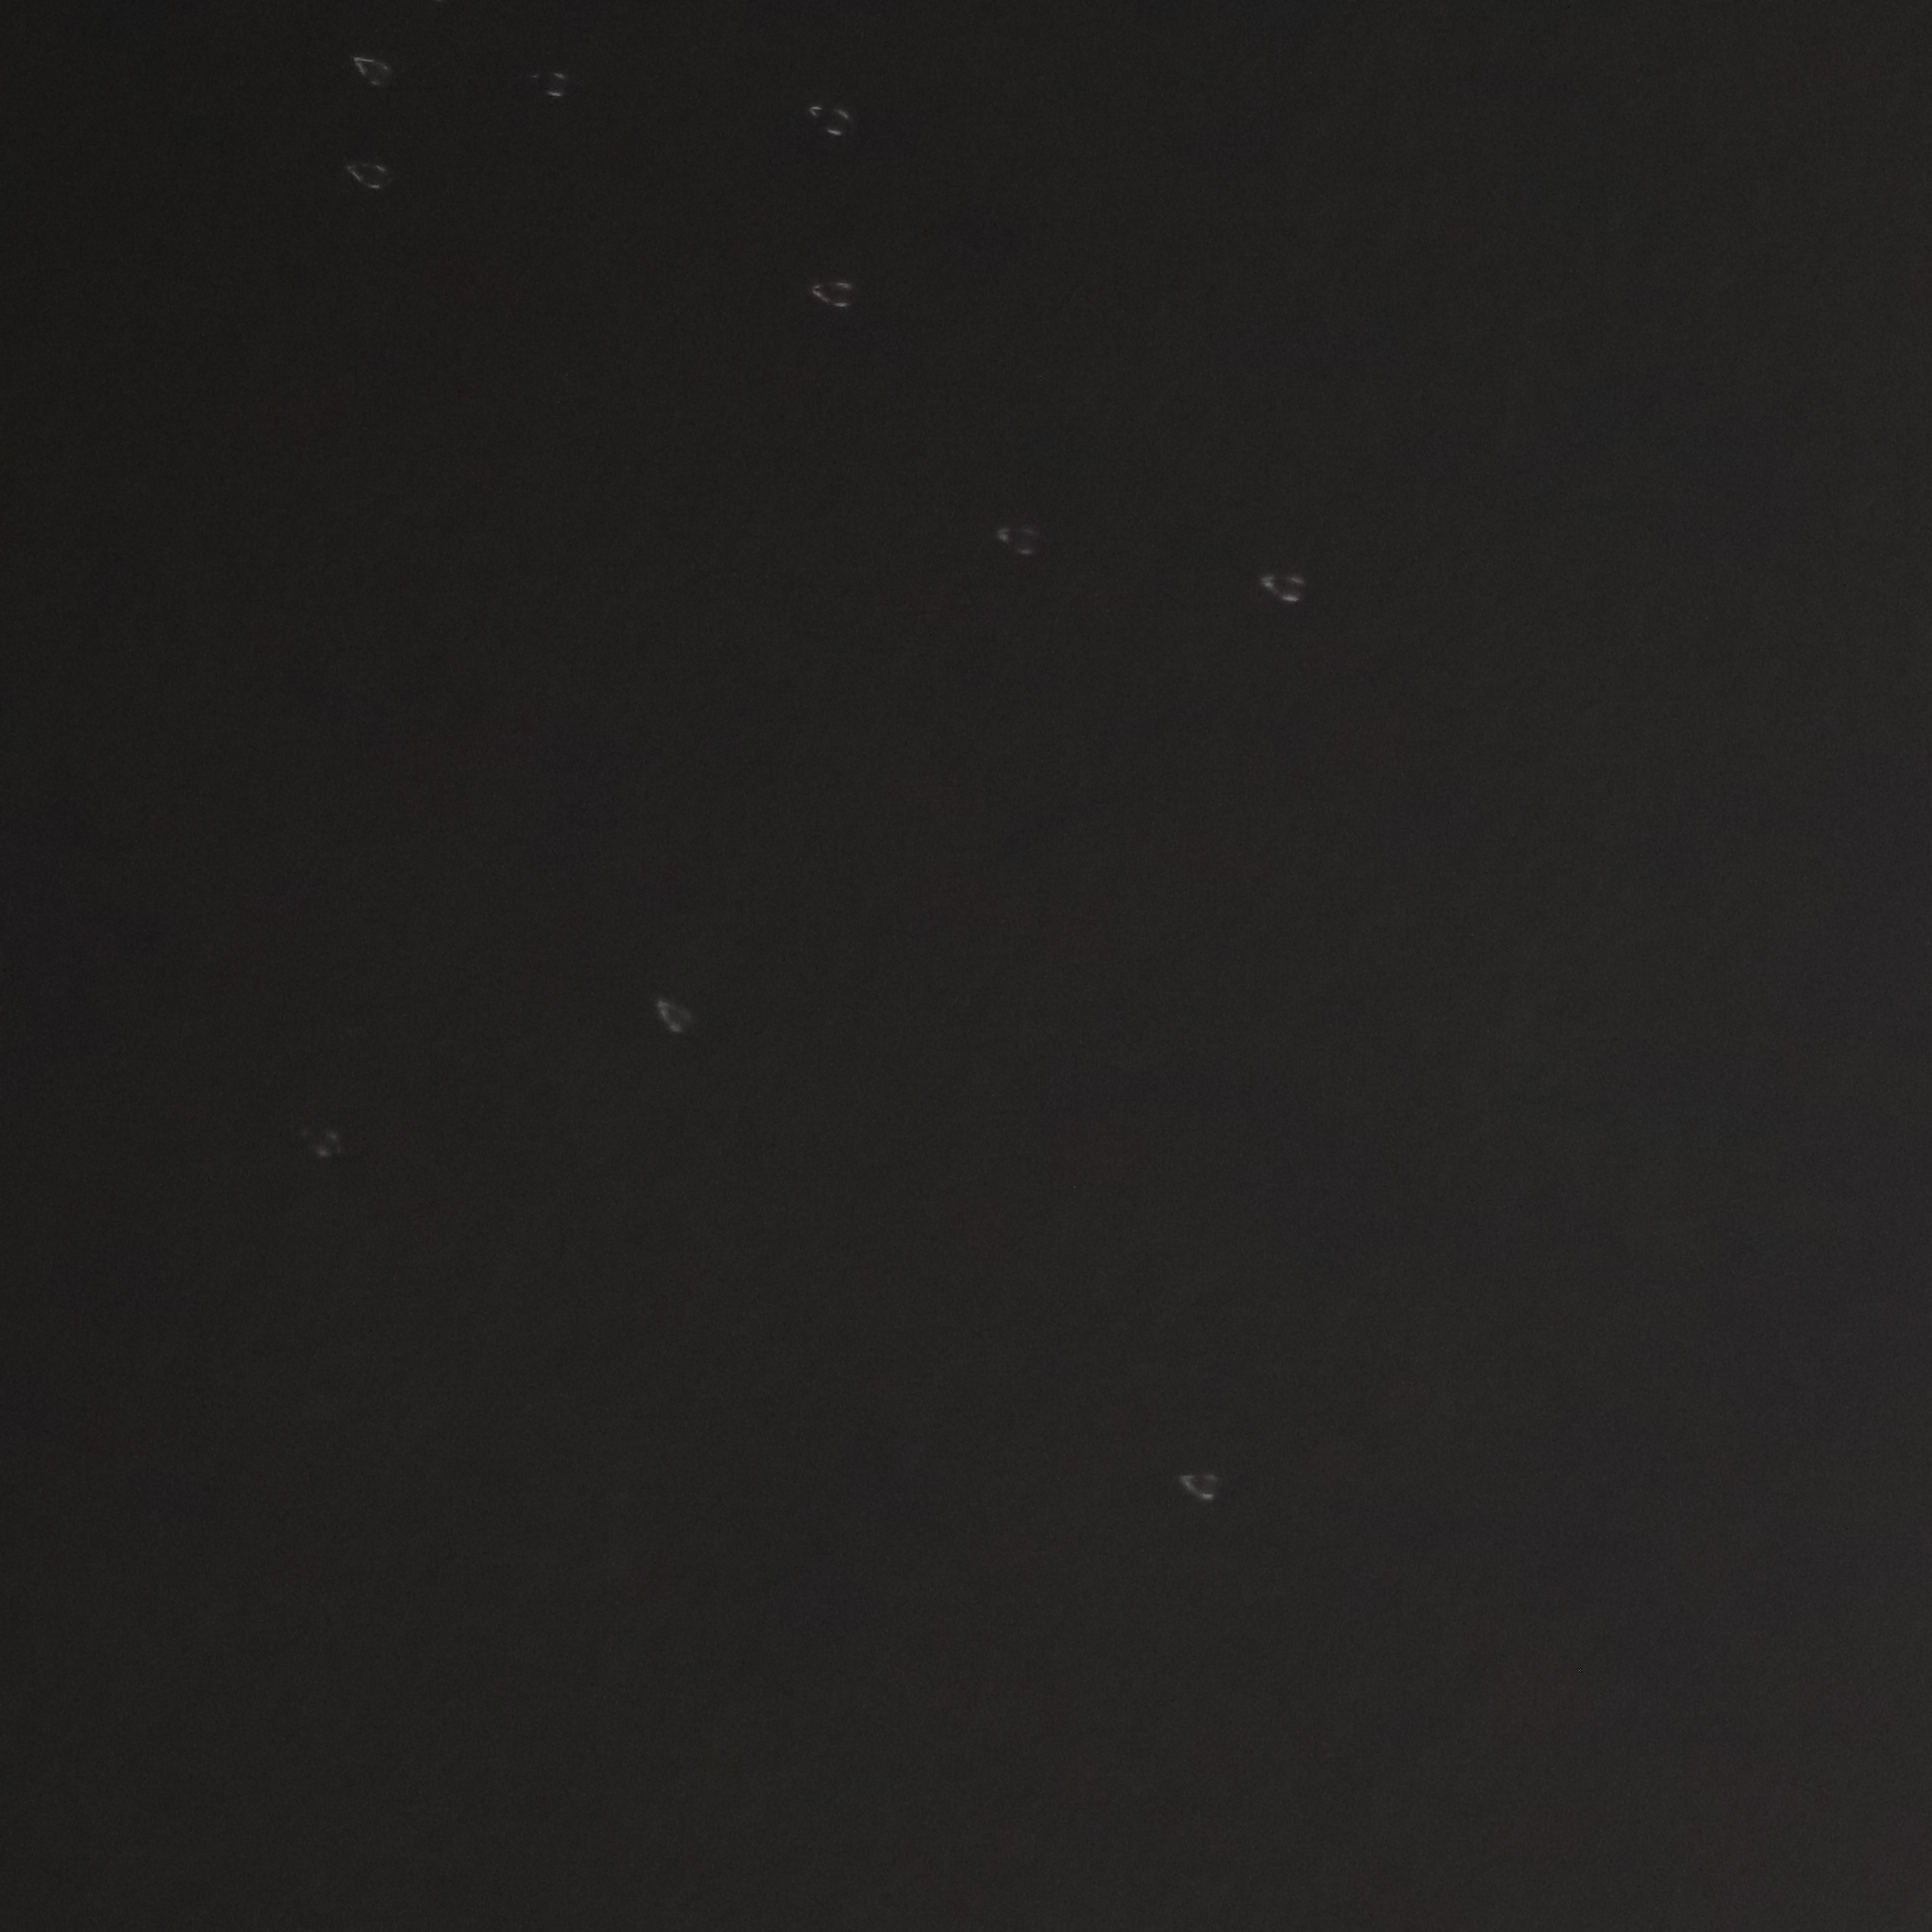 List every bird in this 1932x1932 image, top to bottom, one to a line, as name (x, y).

brant (376, 61)
brant (556, 78)
brant (830, 112)
brant (362, 173)
brant (837, 297)
brant (1022, 540)
brant (1284, 585)
brant (672, 1016)
brant (321, 1142)
brant (1195, 1484)